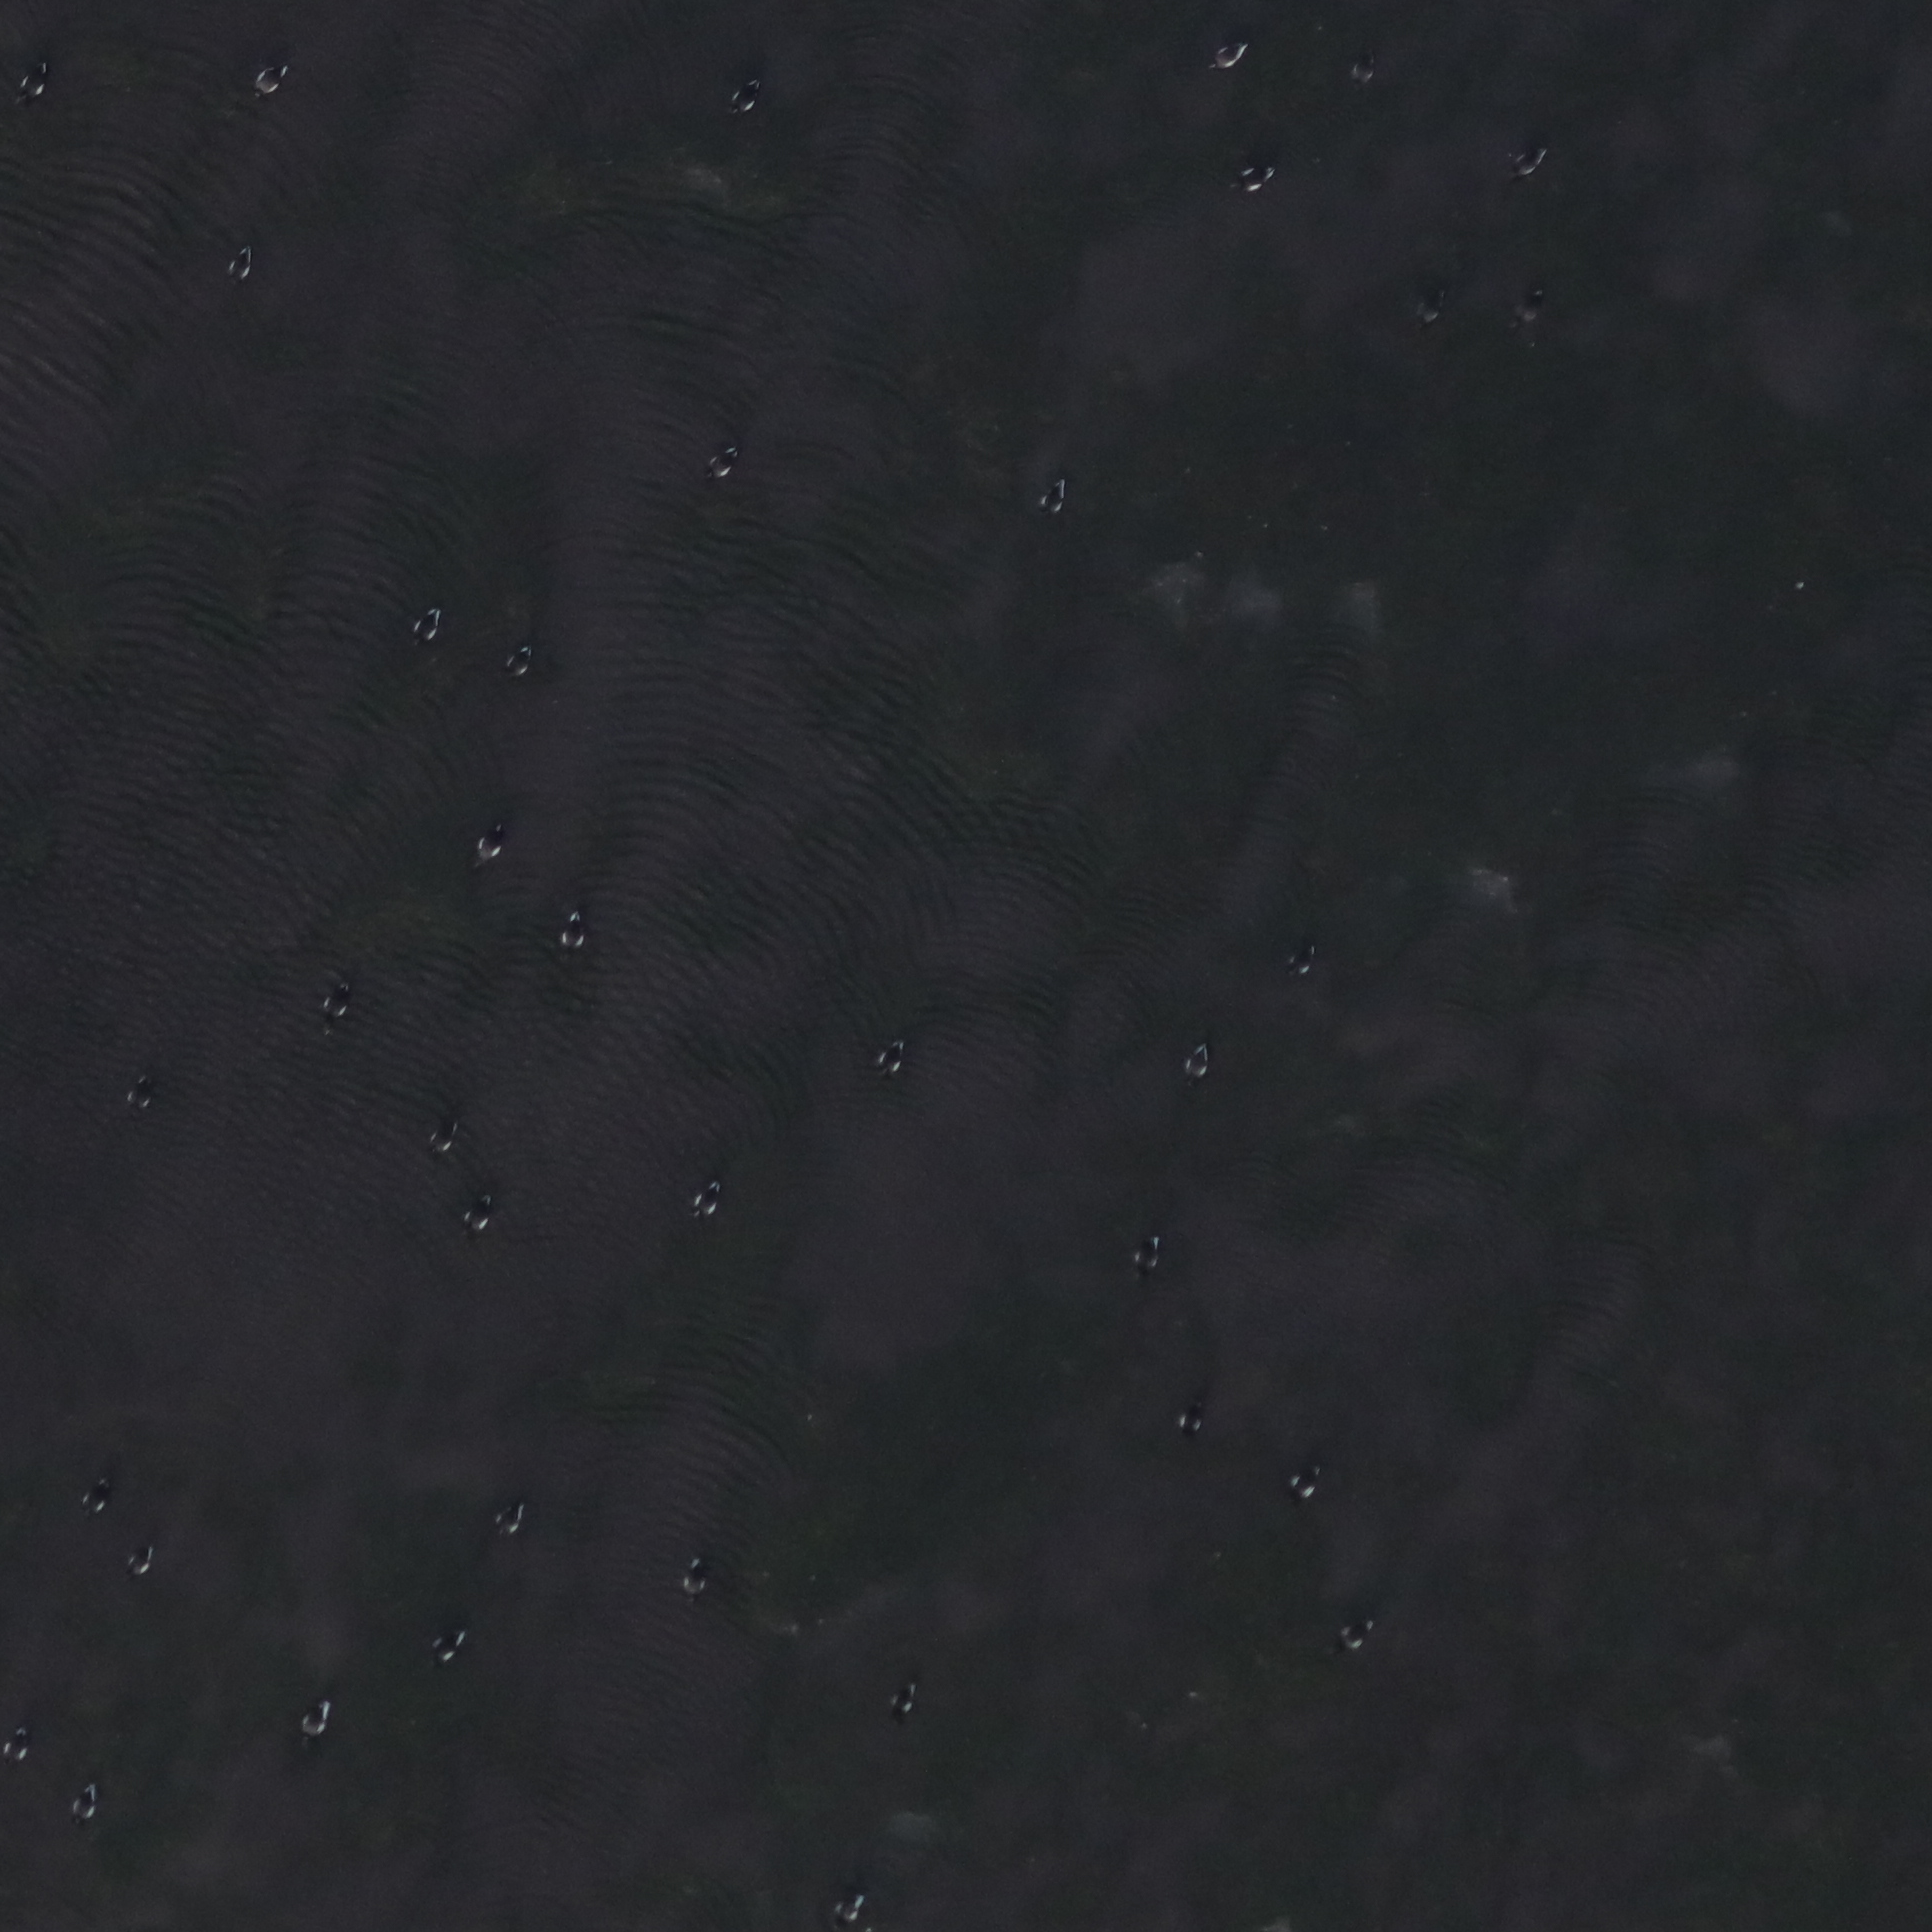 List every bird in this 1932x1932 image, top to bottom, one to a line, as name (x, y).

brant (1226, 56)
brant (1366, 73)
brant (269, 79)
brant (32, 87)
brant (745, 97)
brant (1522, 155)
brant (1253, 178)
brant (240, 265)
brant (1430, 309)
brant (1536, 310)
brant (722, 463)
brant (1052, 498)
brant (424, 625)
brant (518, 662)
brant (490, 845)
brant (574, 934)
brant (1303, 959)
brant (335, 1005)
brant (890, 1061)
brant (1195, 1063)
brant (139, 1096)
brant (440, 1136)
brant (706, 1200)
brant (476, 1216)
brant (1144, 1249)
brant (1187, 1419)
brant (1309, 1486)
brant (94, 1495)
brant (505, 1514)
brant (138, 1564)
brant (693, 1582)
brant (1353, 1638)
brant (446, 1645)
brant (902, 1701)
brant (314, 1726)
brant (15, 1744)
brant (85, 1804)
brant (850, 1909)